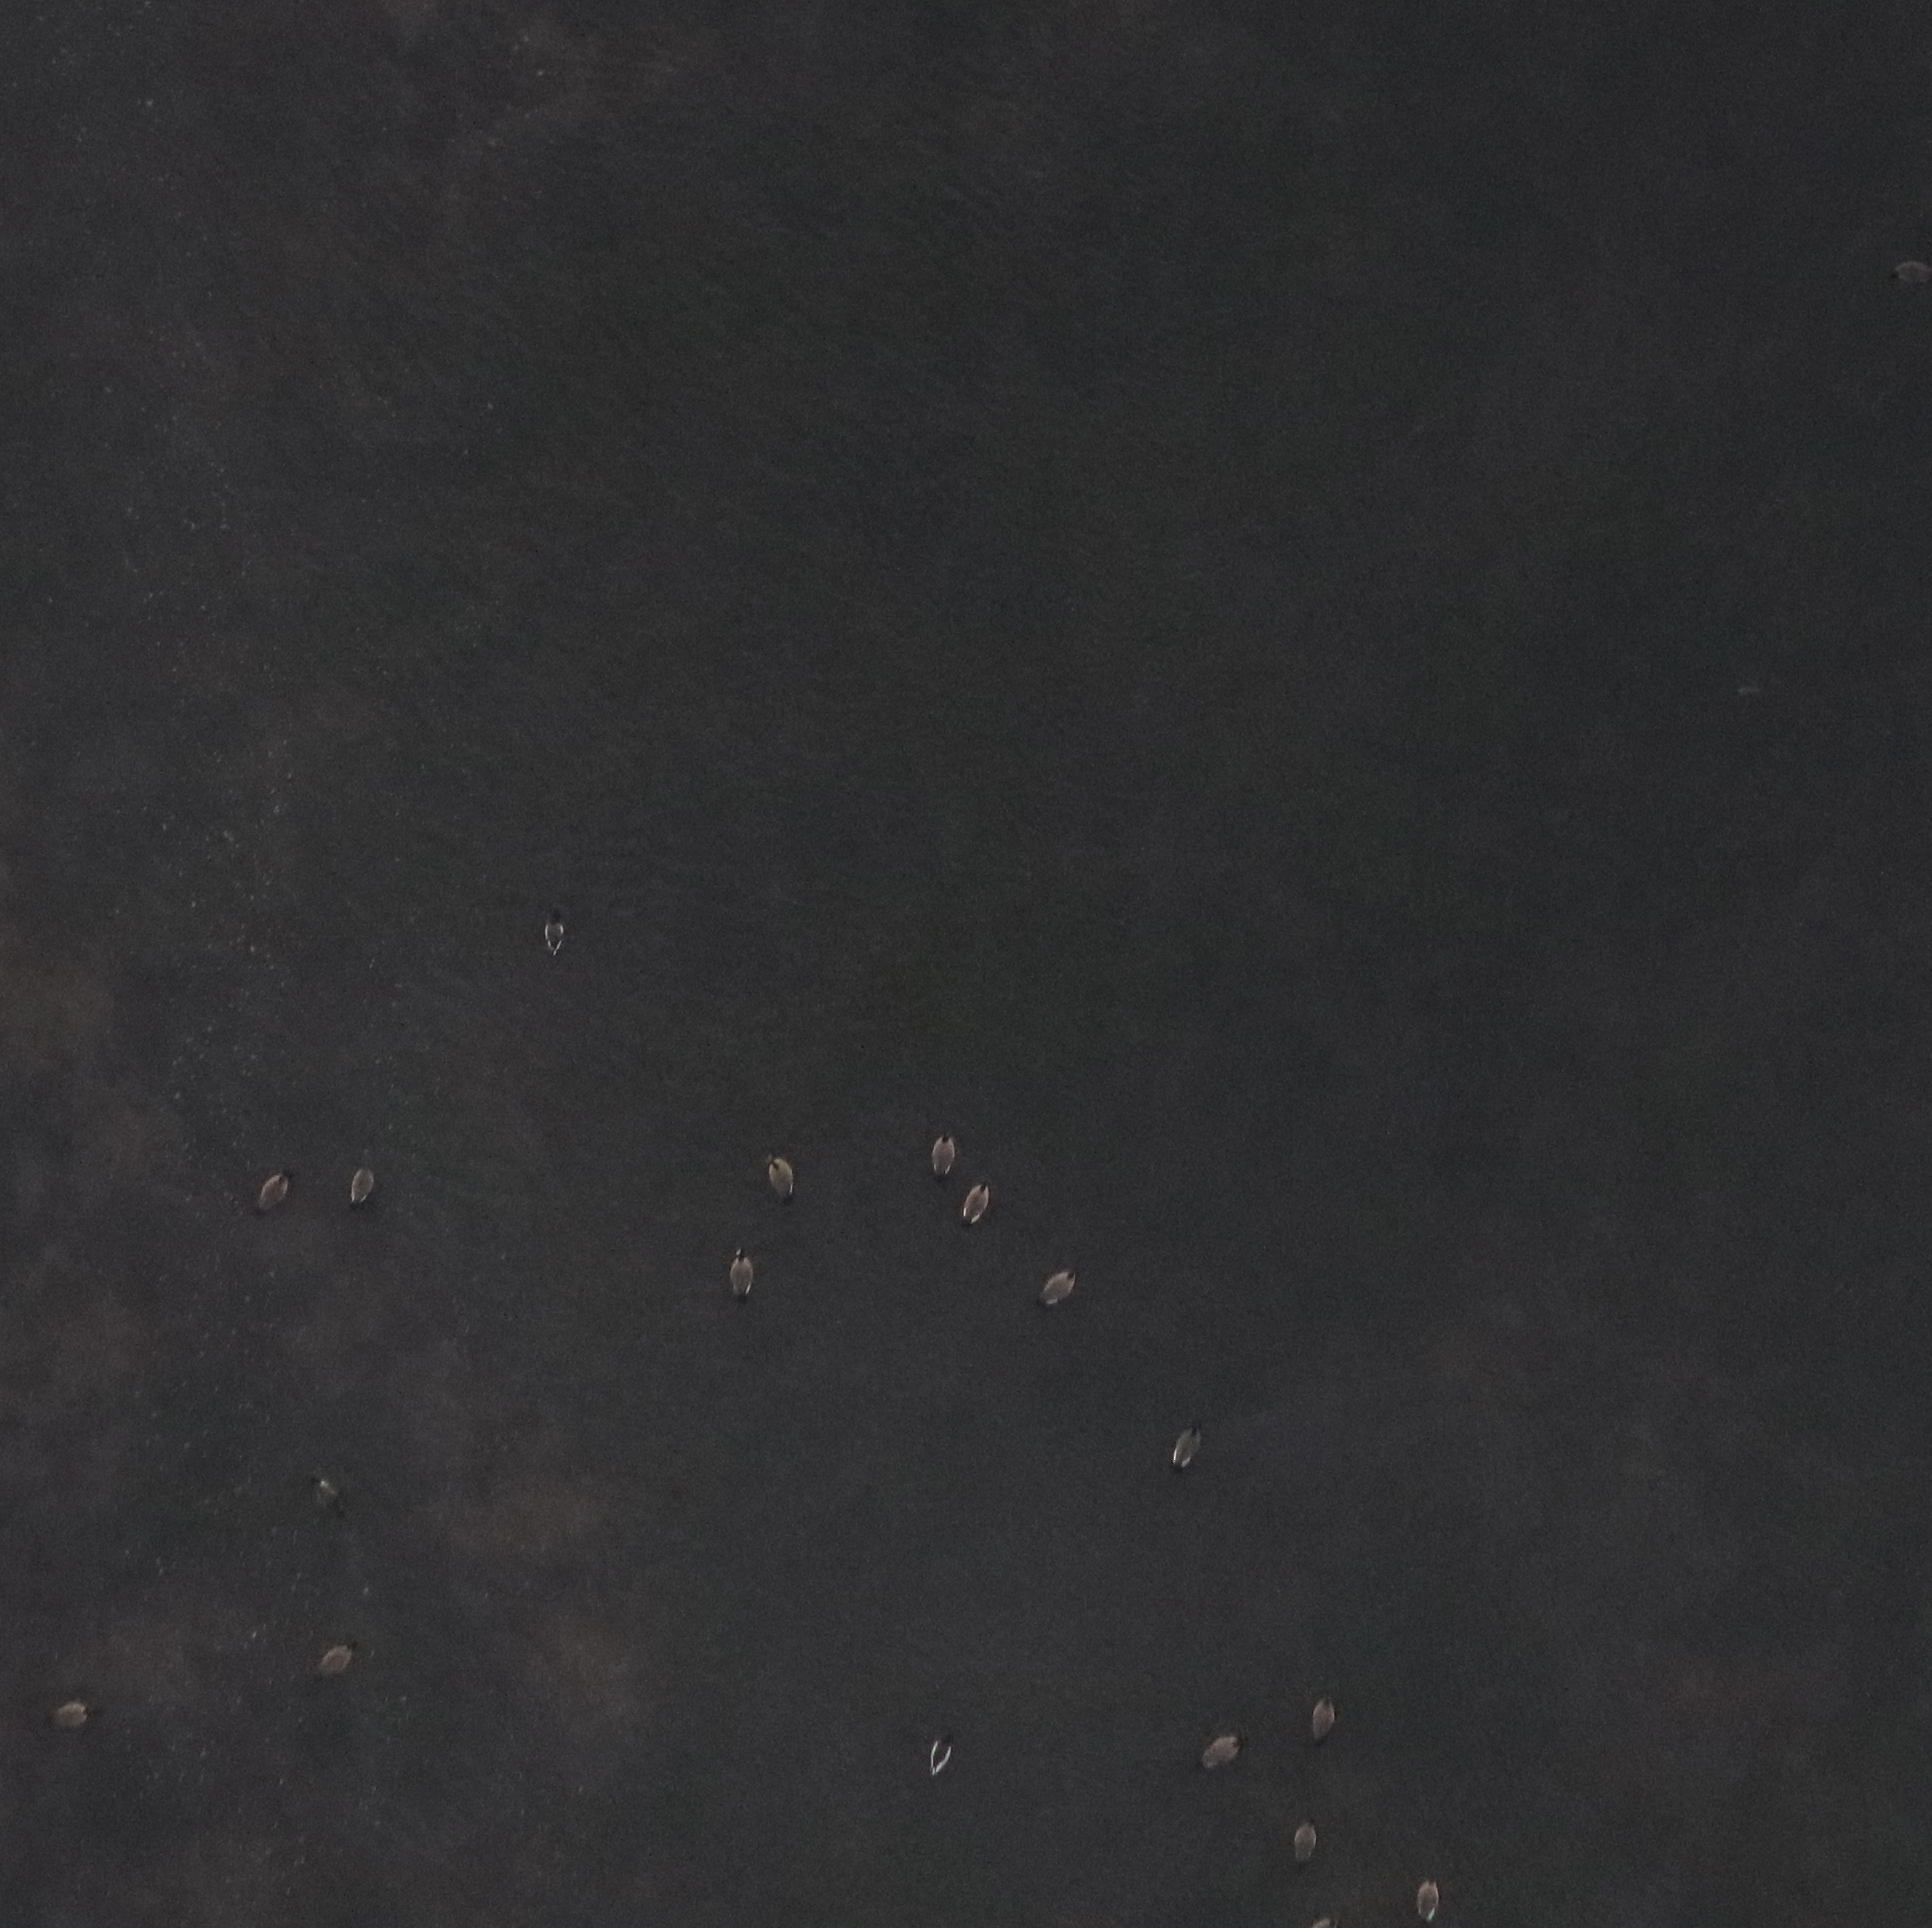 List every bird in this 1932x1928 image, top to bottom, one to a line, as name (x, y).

Canada goose (1909, 269)
brant (555, 932)
Canada goose (943, 1154)
Canada goose (782, 1176)
Canada goose (362, 1183)
Canada goose (273, 1194)
Canada goose (977, 1204)
Canada goose (742, 1276)
Canada goose (1058, 1287)
Canada goose (1190, 1446)
Canada goose (328, 1499)
Canada goose (335, 1660)
Canada goose (68, 1716)
Canada goose (1323, 1718)
Canada goose (1221, 1752)
brant (940, 1754)
Canada goose (1305, 1839)
Canada goose (1427, 1897)